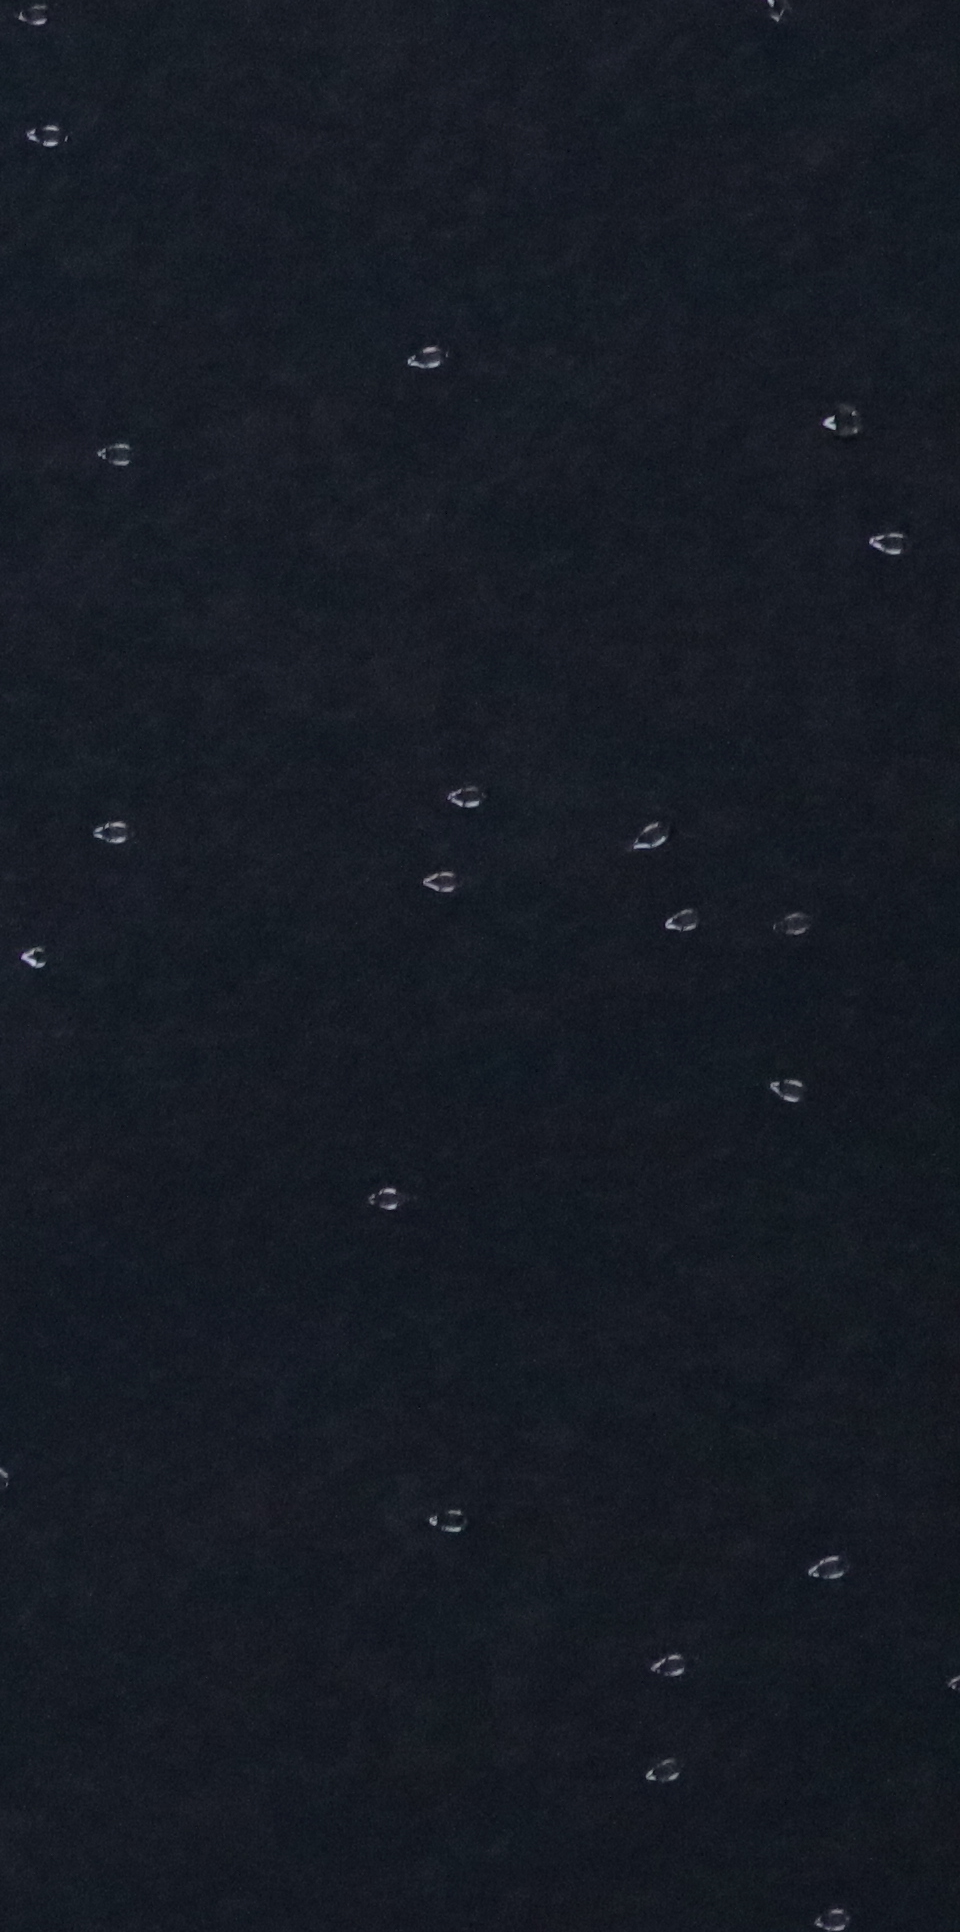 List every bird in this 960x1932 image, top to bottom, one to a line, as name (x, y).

brant (777, 5)
brant (36, 14)
brant (49, 135)
brant (430, 356)
brant (848, 421)
brant (117, 454)
brant (892, 542)
brant (469, 795)
brant (113, 833)
brant (652, 834)
brant (443, 881)
brant (684, 919)
brant (794, 924)
brant (41, 956)
brant (790, 1091)
brant (387, 1199)
brant (451, 1521)
brant (831, 1569)
brant (671, 1667)
brant (664, 1771)
brant (833, 1919)